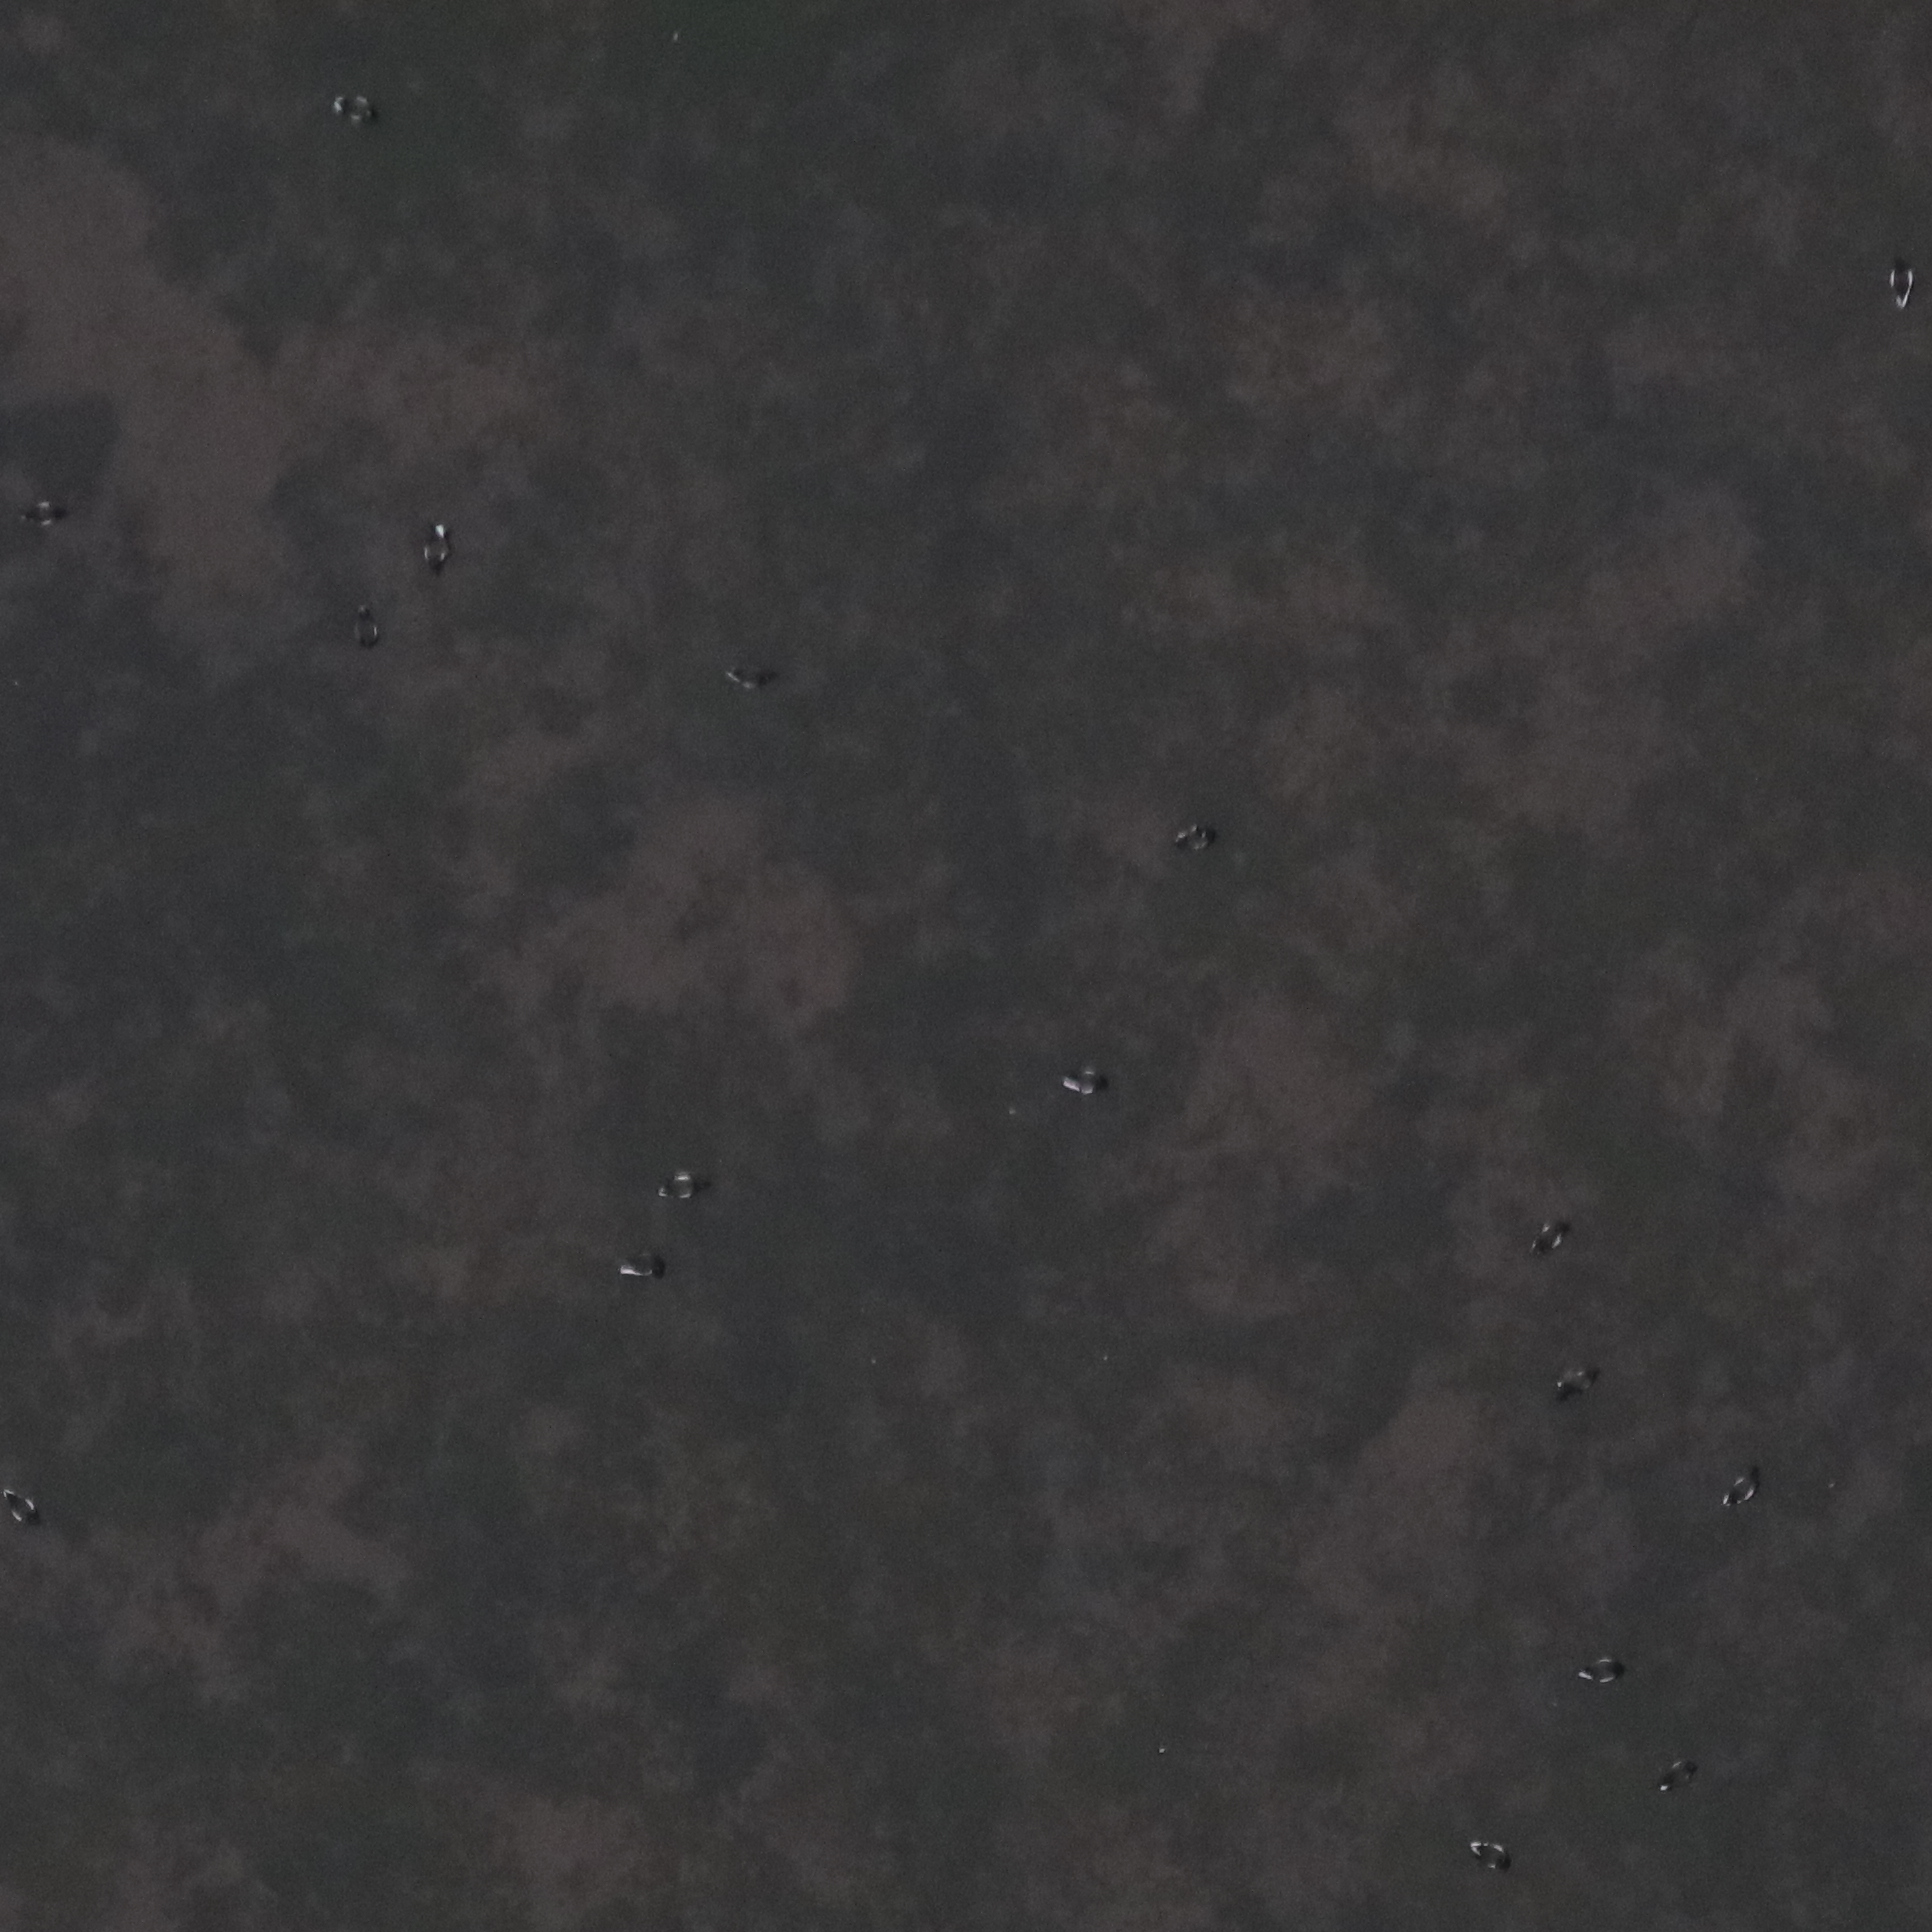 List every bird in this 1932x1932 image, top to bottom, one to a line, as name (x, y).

brant (355, 109)
brant (1902, 284)
brant (21, 522)
brant (438, 547)
brant (357, 635)
brant (758, 682)
brant (1203, 853)
brant (1084, 1082)
brant (678, 1187)
brant (1551, 1238)
brant (664, 1262)
brant (1568, 1377)
brant (1741, 1489)
brant (23, 1505)
brant (1601, 1671)
brant (1672, 1781)
brant (1491, 1854)